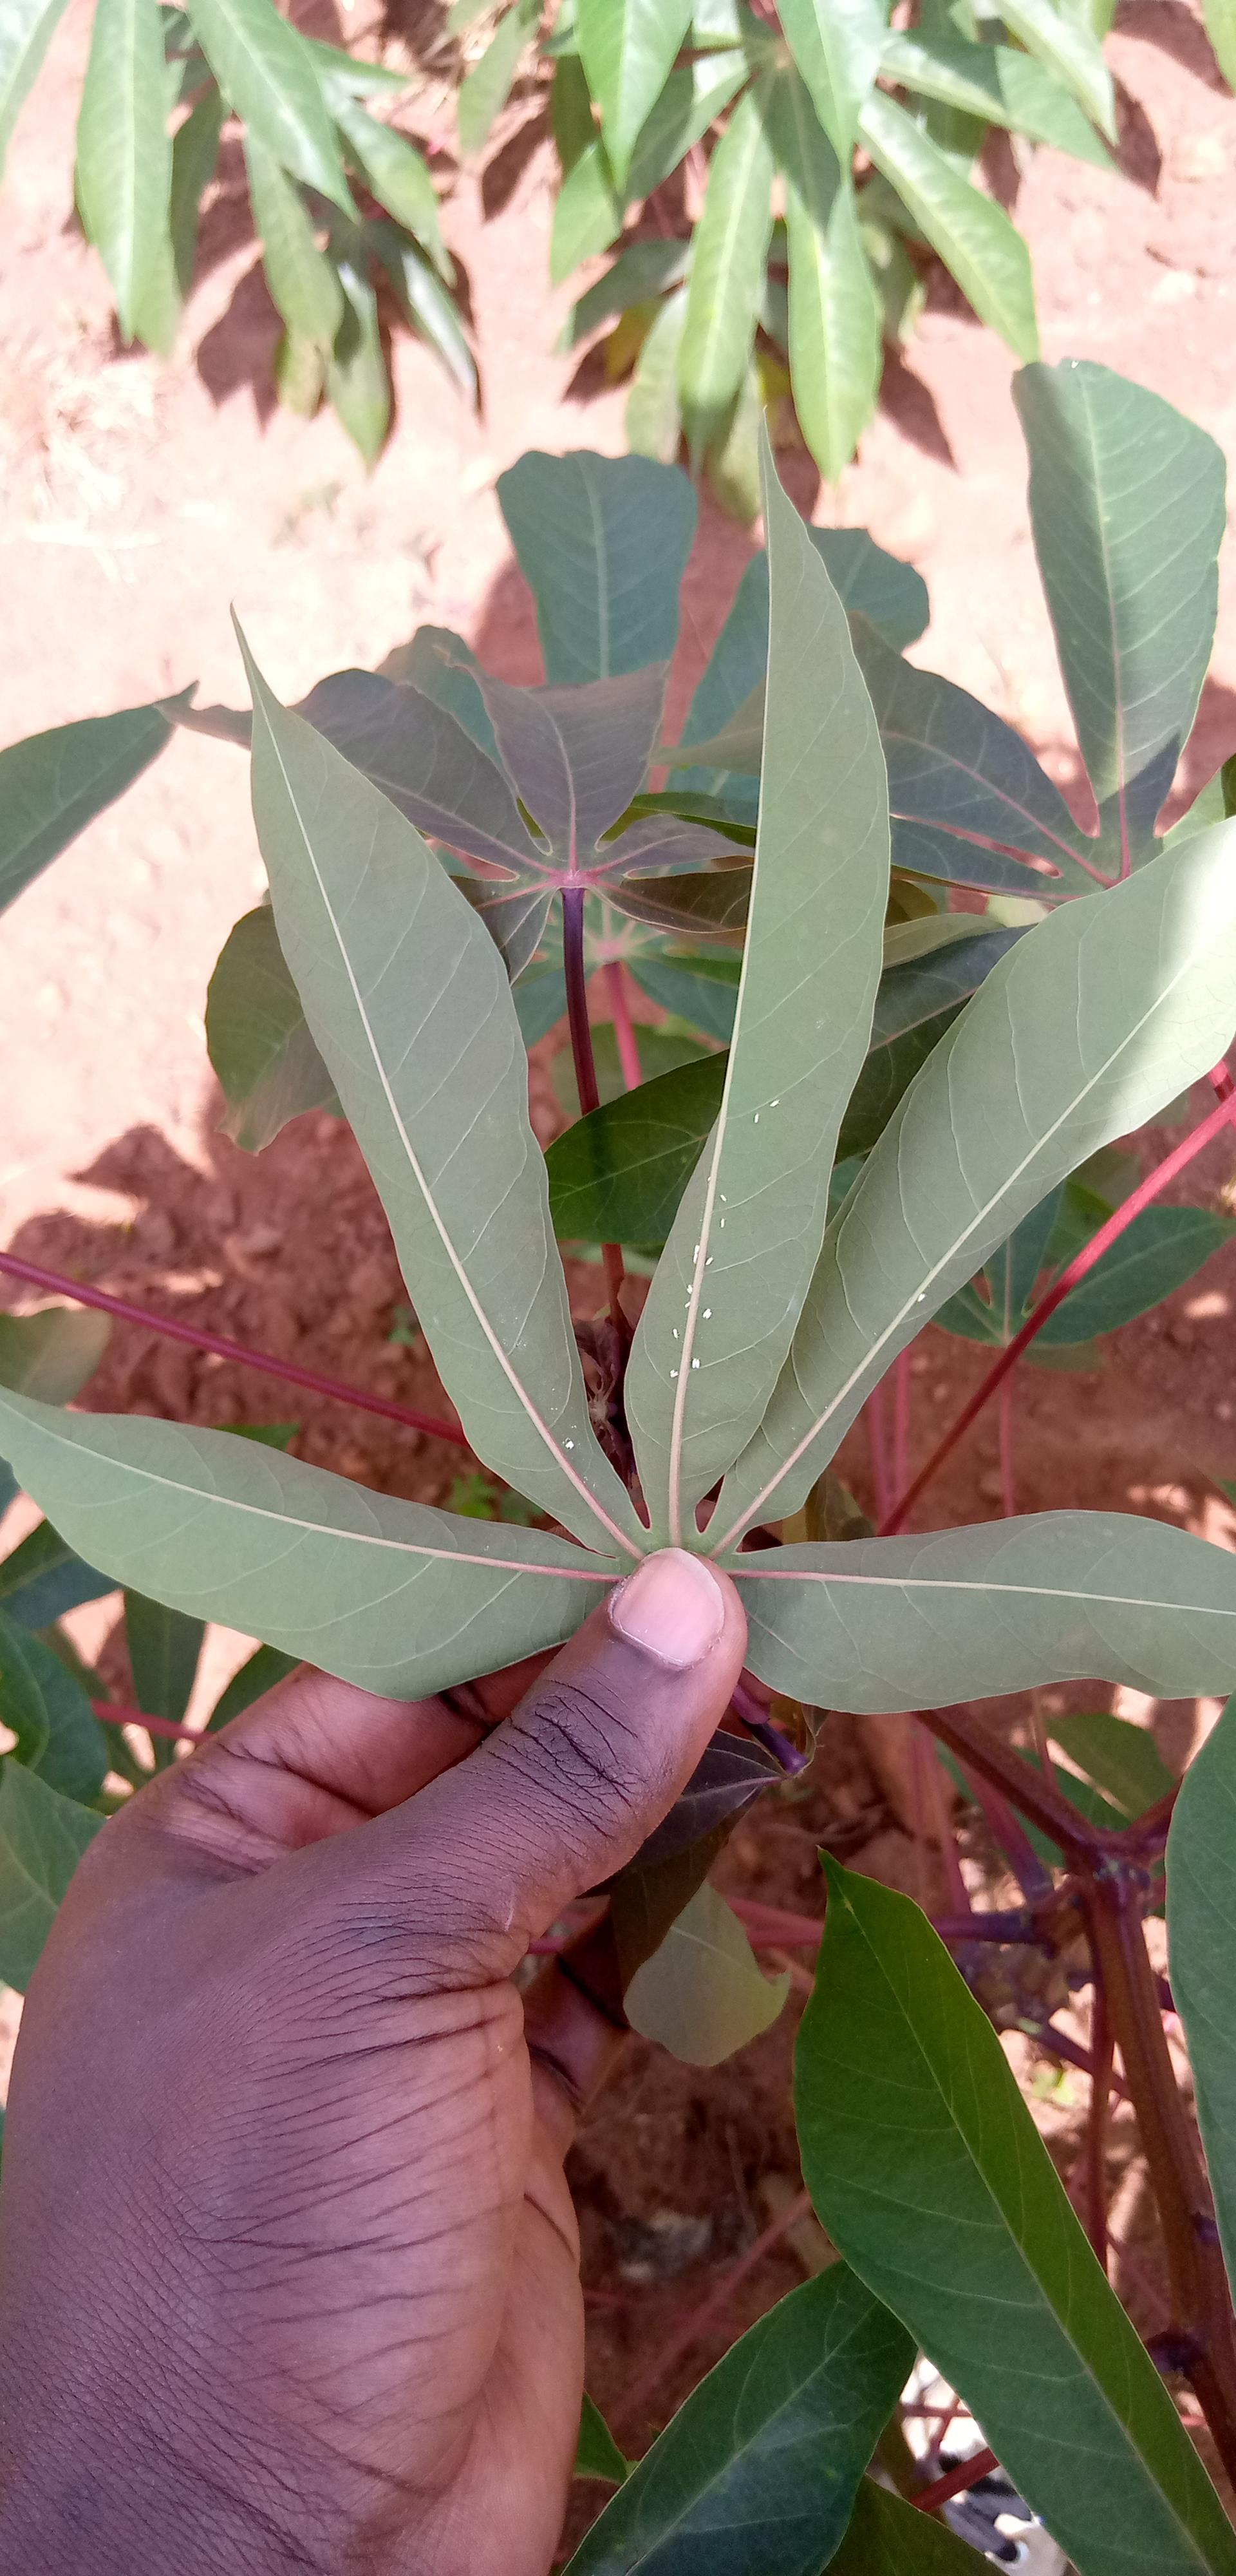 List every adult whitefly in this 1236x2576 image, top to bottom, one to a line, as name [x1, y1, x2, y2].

whitefly [769, 1099, 781, 1108]
whitefly [753, 1112, 760, 1125]
whitefly [719, 1193, 727, 1203]
whitefly [719, 1217, 726, 1229]
whitefly [693, 1244, 700, 1253]
whitefly [693, 1253, 698, 1264]
whitefly [705, 1256, 714, 1268]
whitefly [687, 1283, 694, 1294]
whitefly [685, 1287, 691, 1296]
whitefly [917, 1293, 926, 1303]
whitefly [683, 1300, 692, 1309]
whitefly [701, 1307, 713, 1320]
whitefly [706, 1311, 713, 1320]
whitefly [672, 1327, 678, 1339]
whitefly [696, 1356, 700, 1368]
whitefly [691, 1357, 696, 1369]
whitefly [668, 1368, 674, 1374]
whitefly [669, 1371, 680, 1379]
whitefly [565, 1438, 576, 1451]